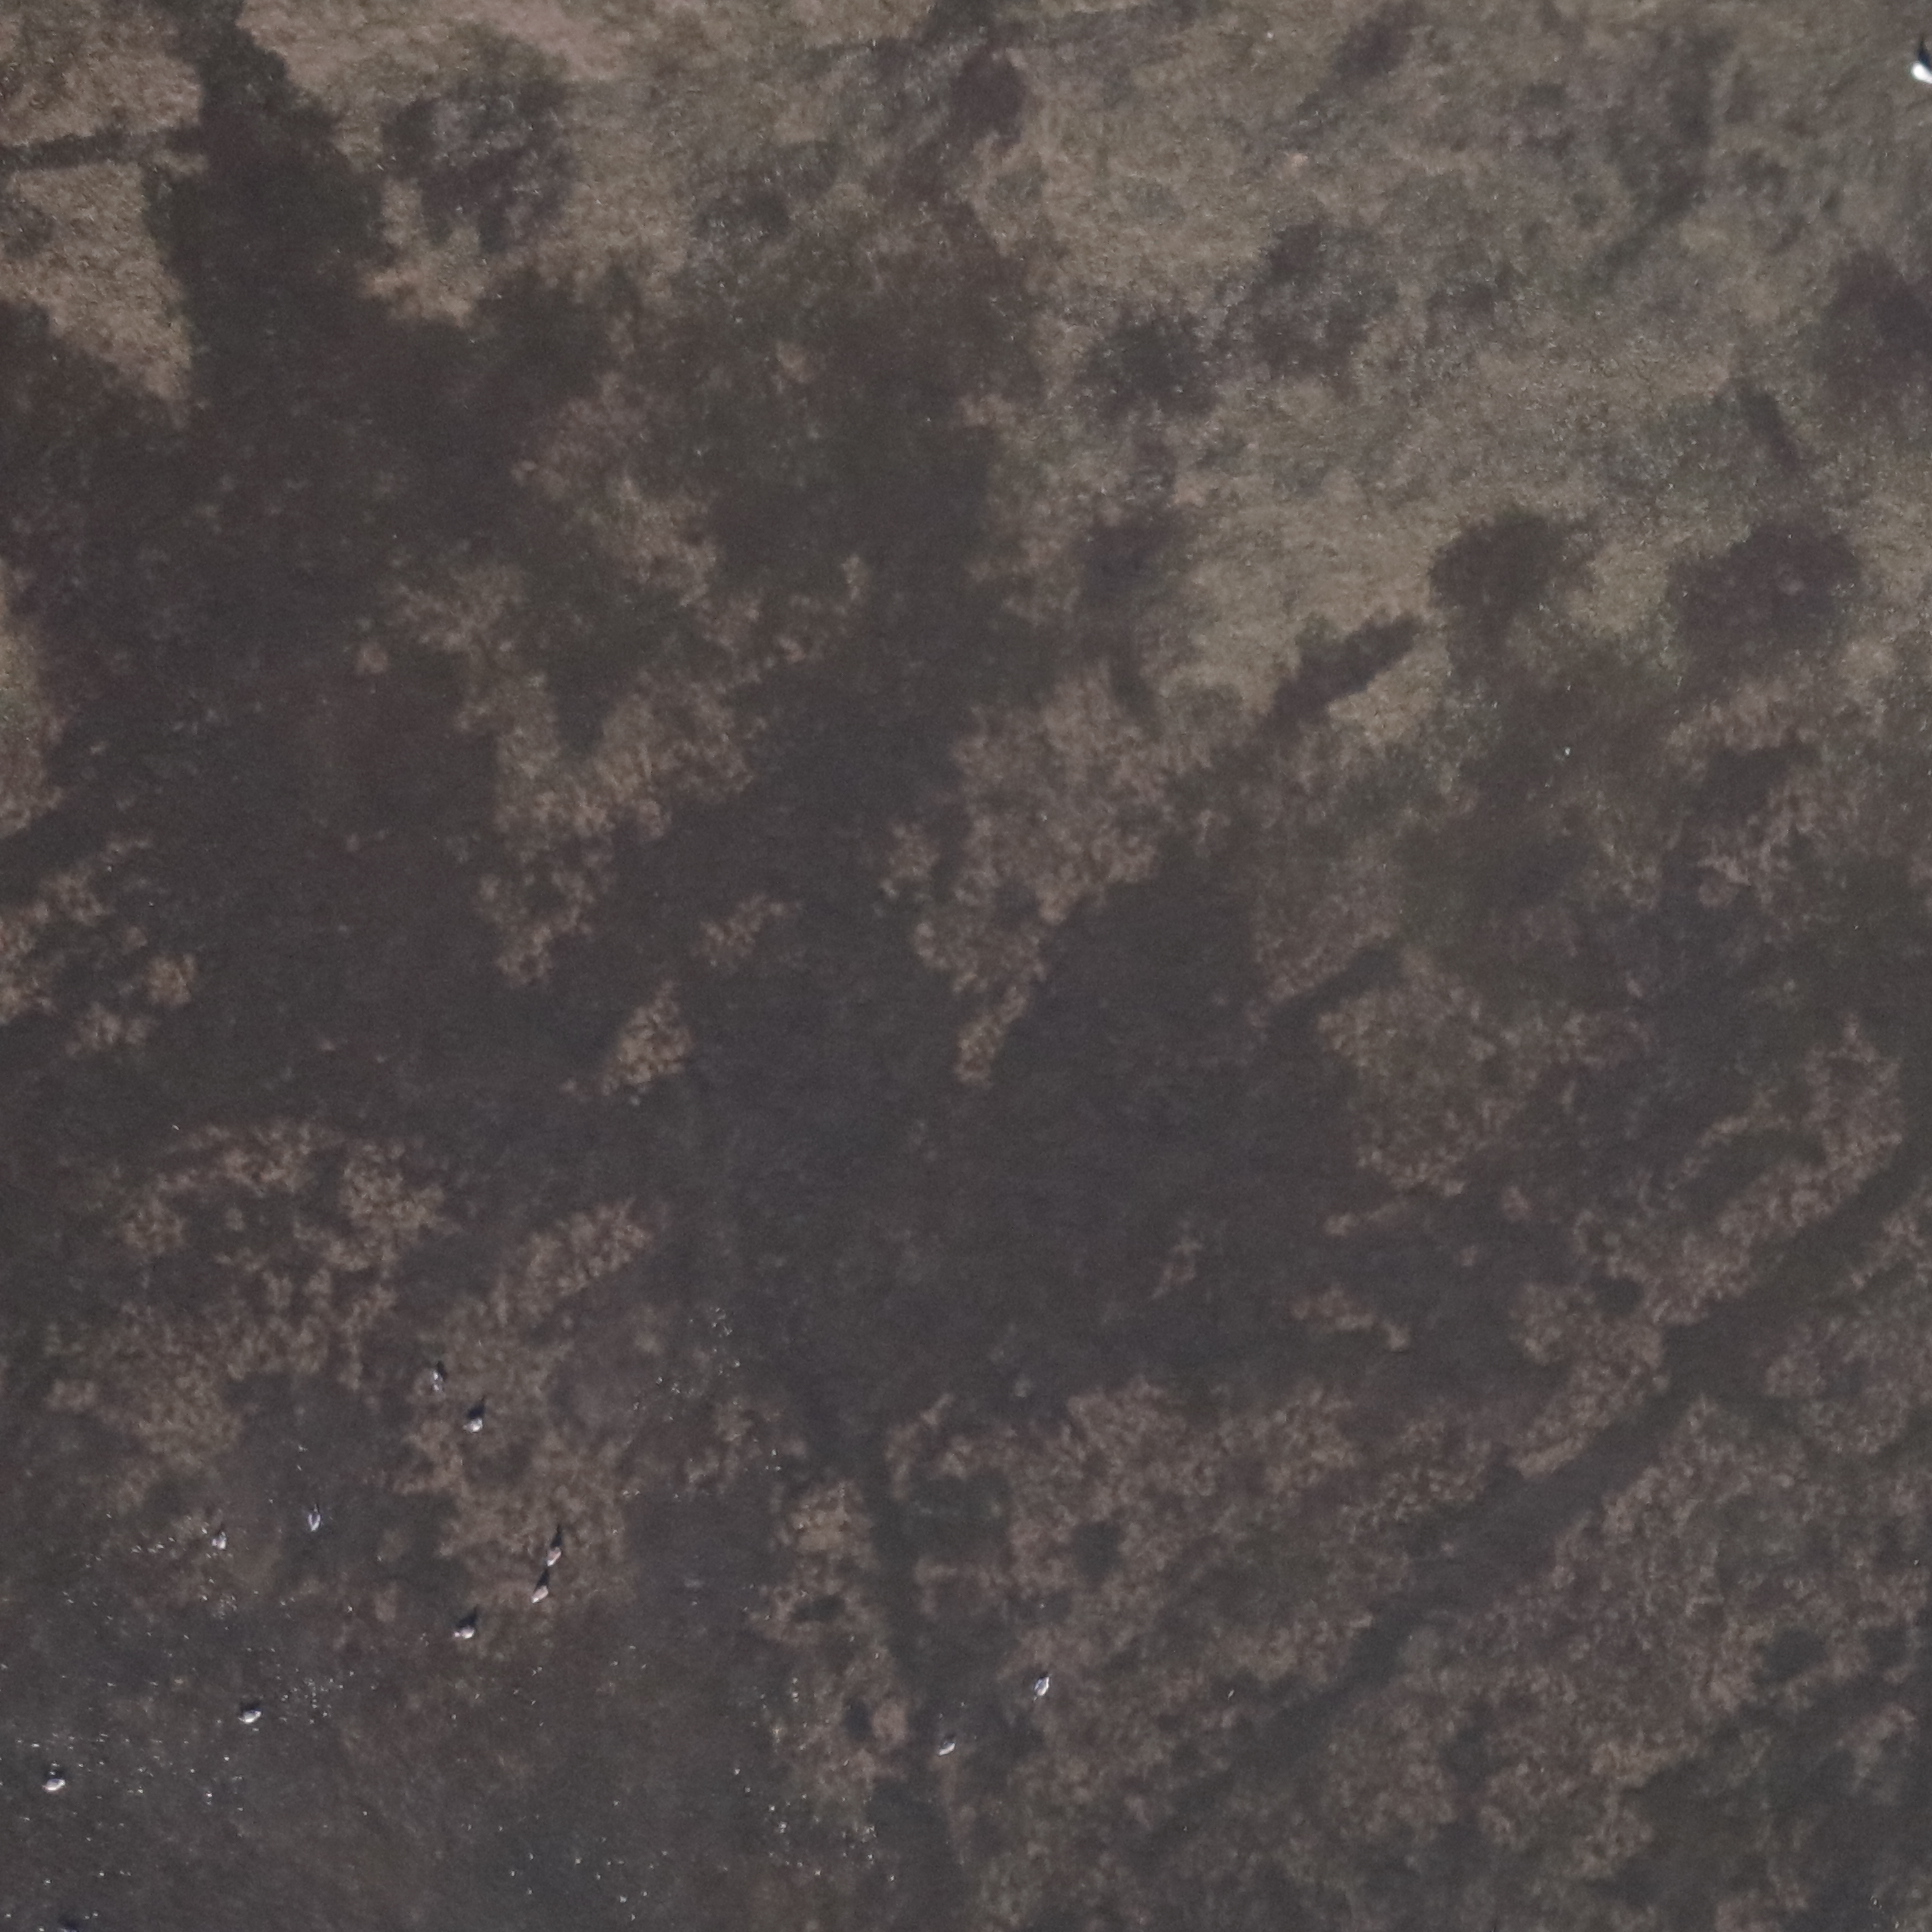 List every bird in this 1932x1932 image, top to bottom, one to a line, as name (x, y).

gull (1926, 76)
brant (439, 1376)
brant (484, 1416)
brant (303, 1520)
brant (222, 1541)
brant (559, 1553)
brant (543, 1595)
brant (477, 1632)
brant (1044, 1683)
brant (241, 1711)
brant (949, 1747)
brant (50, 1774)
brant (84, 1925)